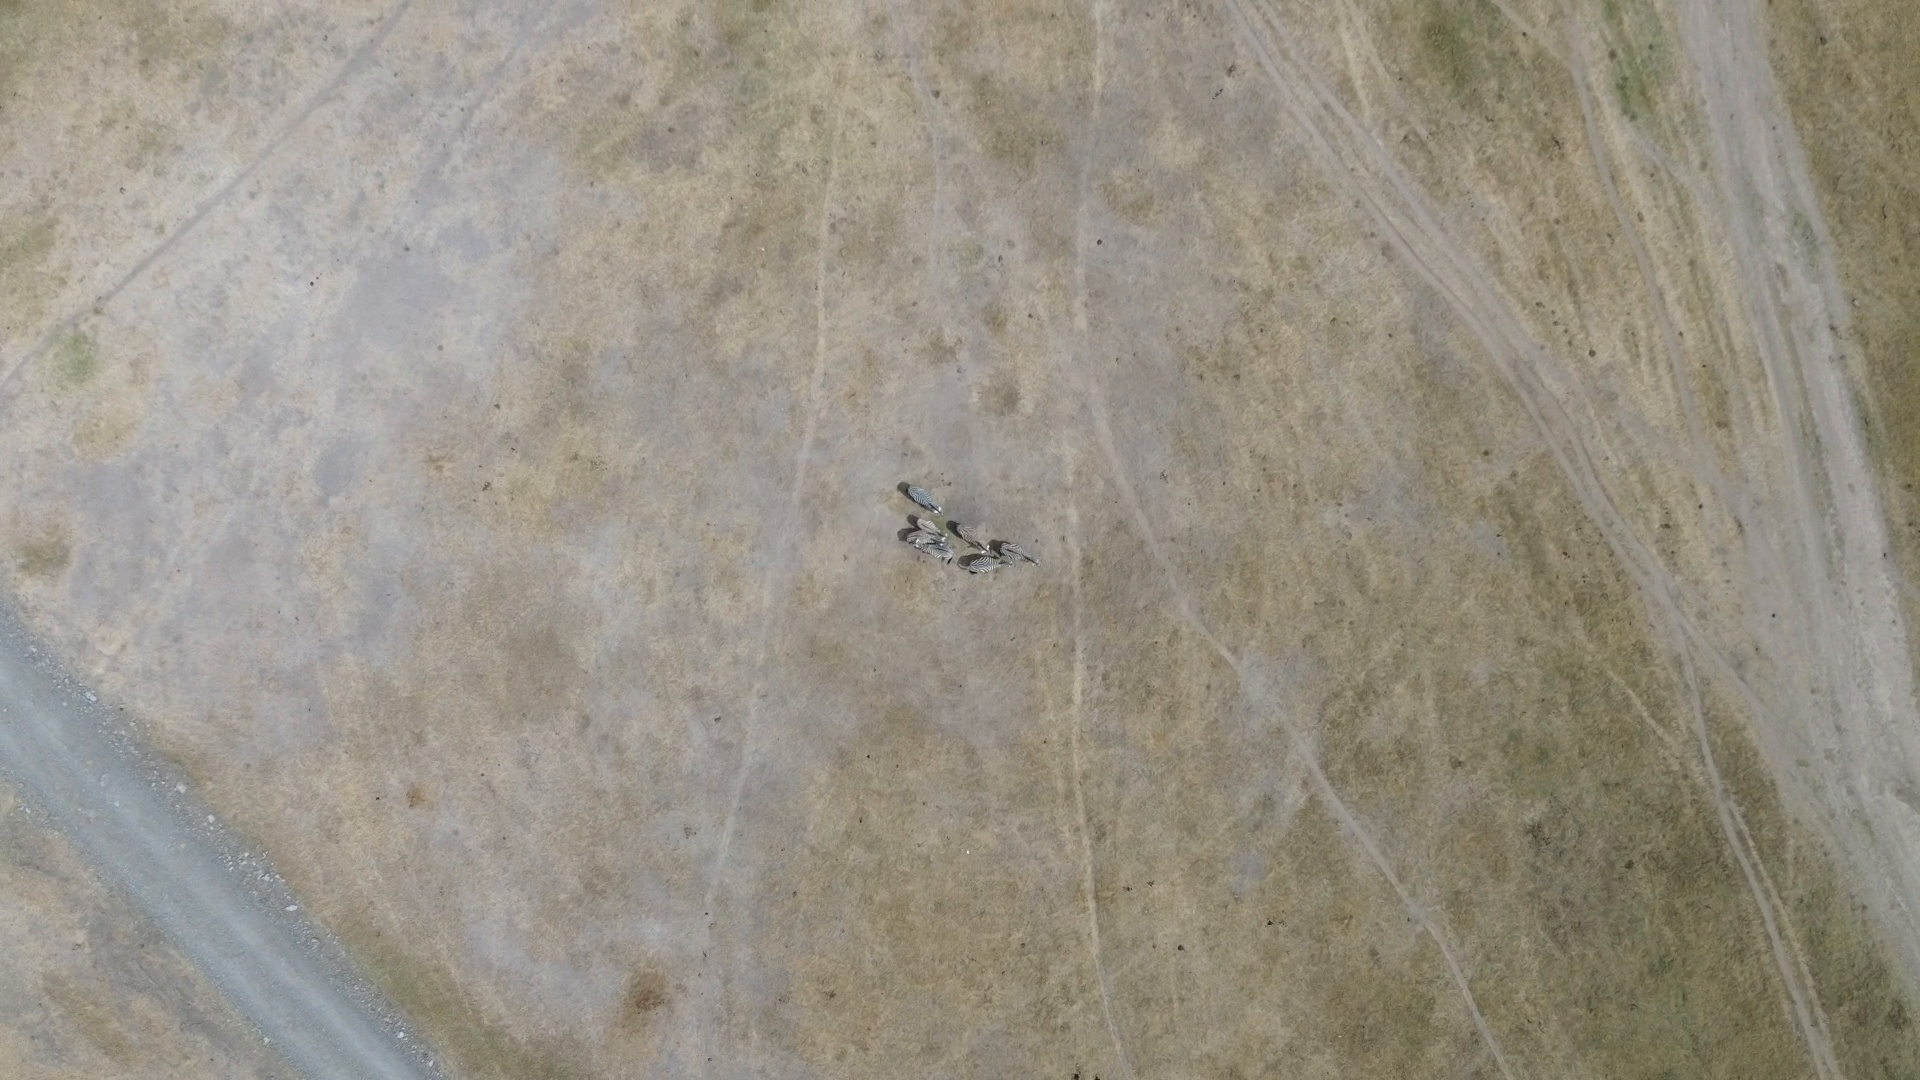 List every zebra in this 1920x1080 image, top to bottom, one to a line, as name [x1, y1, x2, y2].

zebra [902, 485, 944, 514]
zebra [918, 518, 948, 540]
zebra [957, 523, 991, 555]
zebra [906, 530, 945, 544]
zebra [913, 539, 954, 559]
zebra [1001, 545, 1040, 567]
zebra [962, 557, 1001, 576]